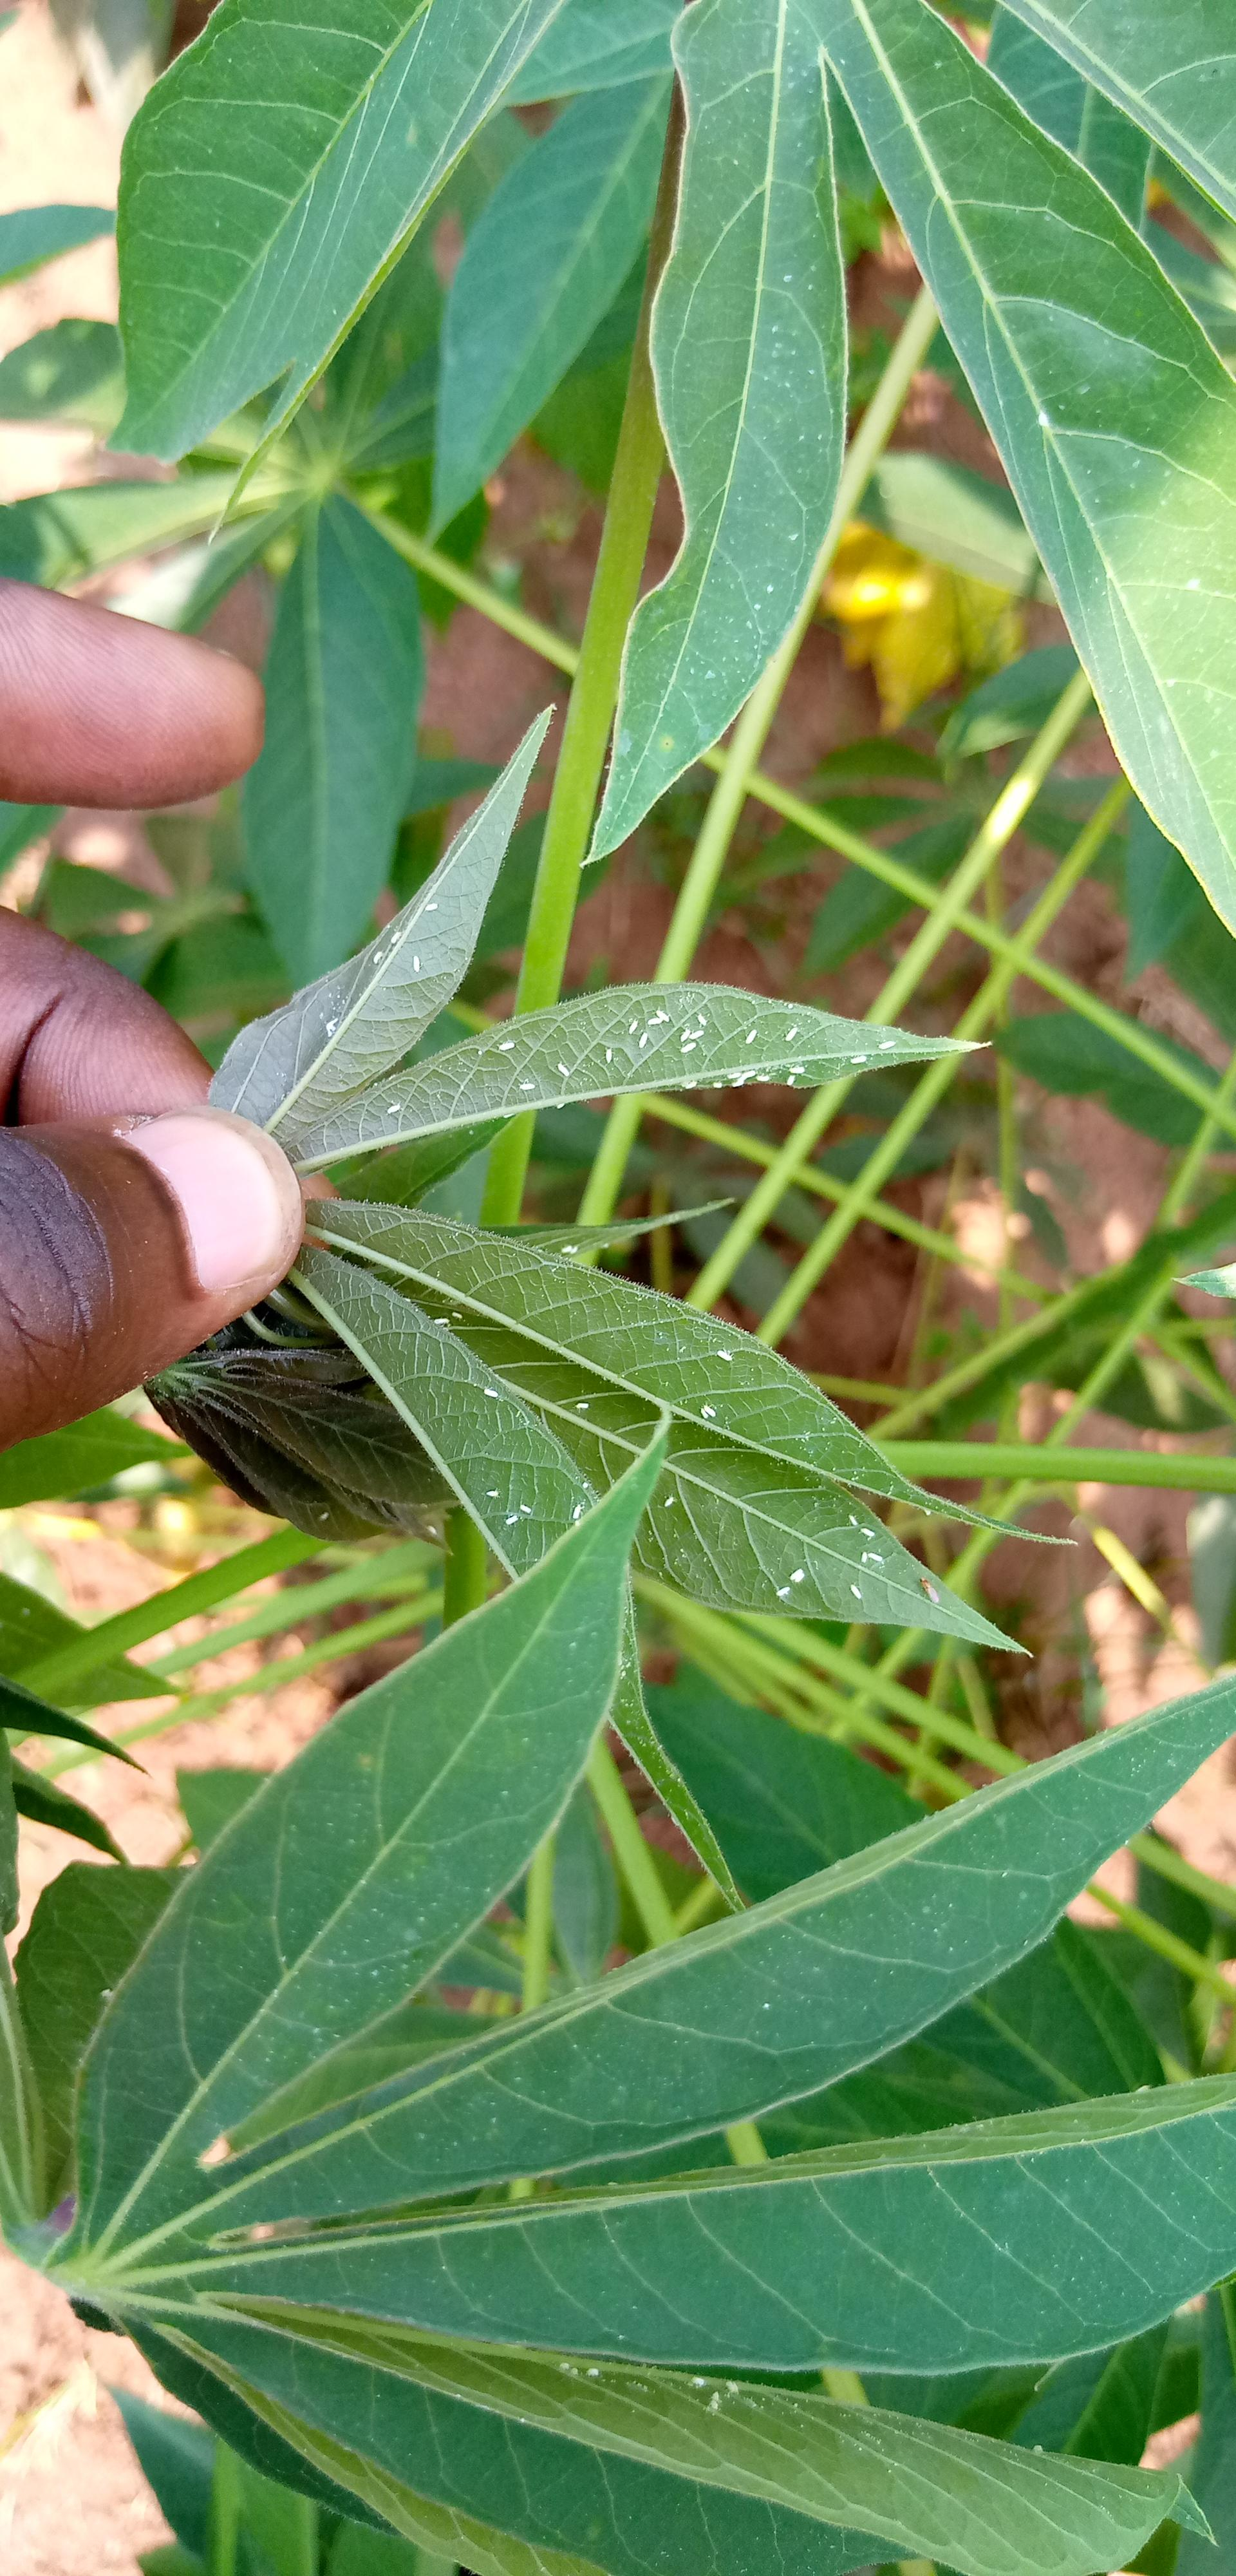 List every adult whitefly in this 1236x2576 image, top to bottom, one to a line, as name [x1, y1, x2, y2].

whitefly [423, 902, 440, 913]
whitefly [389, 929, 403, 946]
whitefly [371, 950, 382, 965]
whitefly [412, 953, 422, 974]
whitefly [655, 1009, 669, 1023]
whitefly [697, 1012, 709, 1027]
whitefly [325, 1016, 339, 1039]
whitefly [646, 1016, 664, 1026]
whitefly [628, 1019, 639, 1036]
whitefly [783, 1025, 800, 1043]
whitefly [680, 1027, 692, 1045]
whitefly [744, 1027, 759, 1046]
whitefly [689, 1029, 706, 1041]
whitefly [637, 1030, 649, 1050]
whitefly [877, 1039, 898, 1050]
whitefly [496, 1041, 517, 1052]
whitefly [680, 1041, 698, 1057]
whitefly [604, 1046, 613, 1065]
whitefly [849, 1055, 867, 1065]
whitefly [556, 1062, 571, 1078]
whitefly [788, 1065, 807, 1074]
whitefly [742, 1070, 756, 1079]
whitefly [727, 1072, 742, 1080]
whitefly [785, 1074, 797, 1087]
whitefly [755, 1074, 771, 1083]
whitefly [731, 1079, 744, 1088]
whitefly [685, 1080, 697, 1092]
whitefly [516, 1081, 538, 1092]
whitefly [711, 1081, 724, 1090]
whitefly [384, 1103, 403, 1115]
whitefly [561, 1245, 573, 1254]
whitefly [572, 1245, 579, 1255]
whitefly [404, 1297, 413, 1303]
whitefly [450, 1311, 464, 1320]
whitefly [432, 1316, 451, 1327]
whitefly [715, 1349, 735, 1363]
whitefly [482, 1387, 500, 1400]
whitefly [574, 1401, 590, 1412]
whitefly [703, 1404, 716, 1419]
whitefly [700, 1407, 710, 1419]
whitefly [581, 1481, 590, 1490]
whitefly [483, 1487, 501, 1499]
whitefly [662, 1495, 677, 1510]
whitefly [571, 1502, 583, 1519]
whitefly [518, 1502, 533, 1515]
whitefly [922, 1506, 932, 1517]
whitefly [317, 1510, 332, 1523]
whitefly [848, 1513, 859, 1527]
whitefly [505, 1513, 519, 1528]
whitefly [425, 1524, 438, 1536]
whitefly [858, 1525, 876, 1539]
whitefly [860, 1551, 868, 1564]
whitefly [868, 1551, 885, 1564]
whitefly [789, 1567, 803, 1580]
whitefly [794, 1573, 805, 1583]
whitefly [848, 1582, 863, 1601]
whitefly [776, 1586, 791, 1599]
whitefly [100, 1987, 112, 1994]
whitefly [557, 2361, 569, 2371]
whitefly [584, 2367, 601, 2378]
whitefly [689, 2374, 706, 2387]
whitefly [724, 2379, 739, 2395]
whitefly [710, 2391, 720, 2400]
whitefly [708, 2400, 719, 2410]
whitefly [1031, 2443, 1044, 2454]